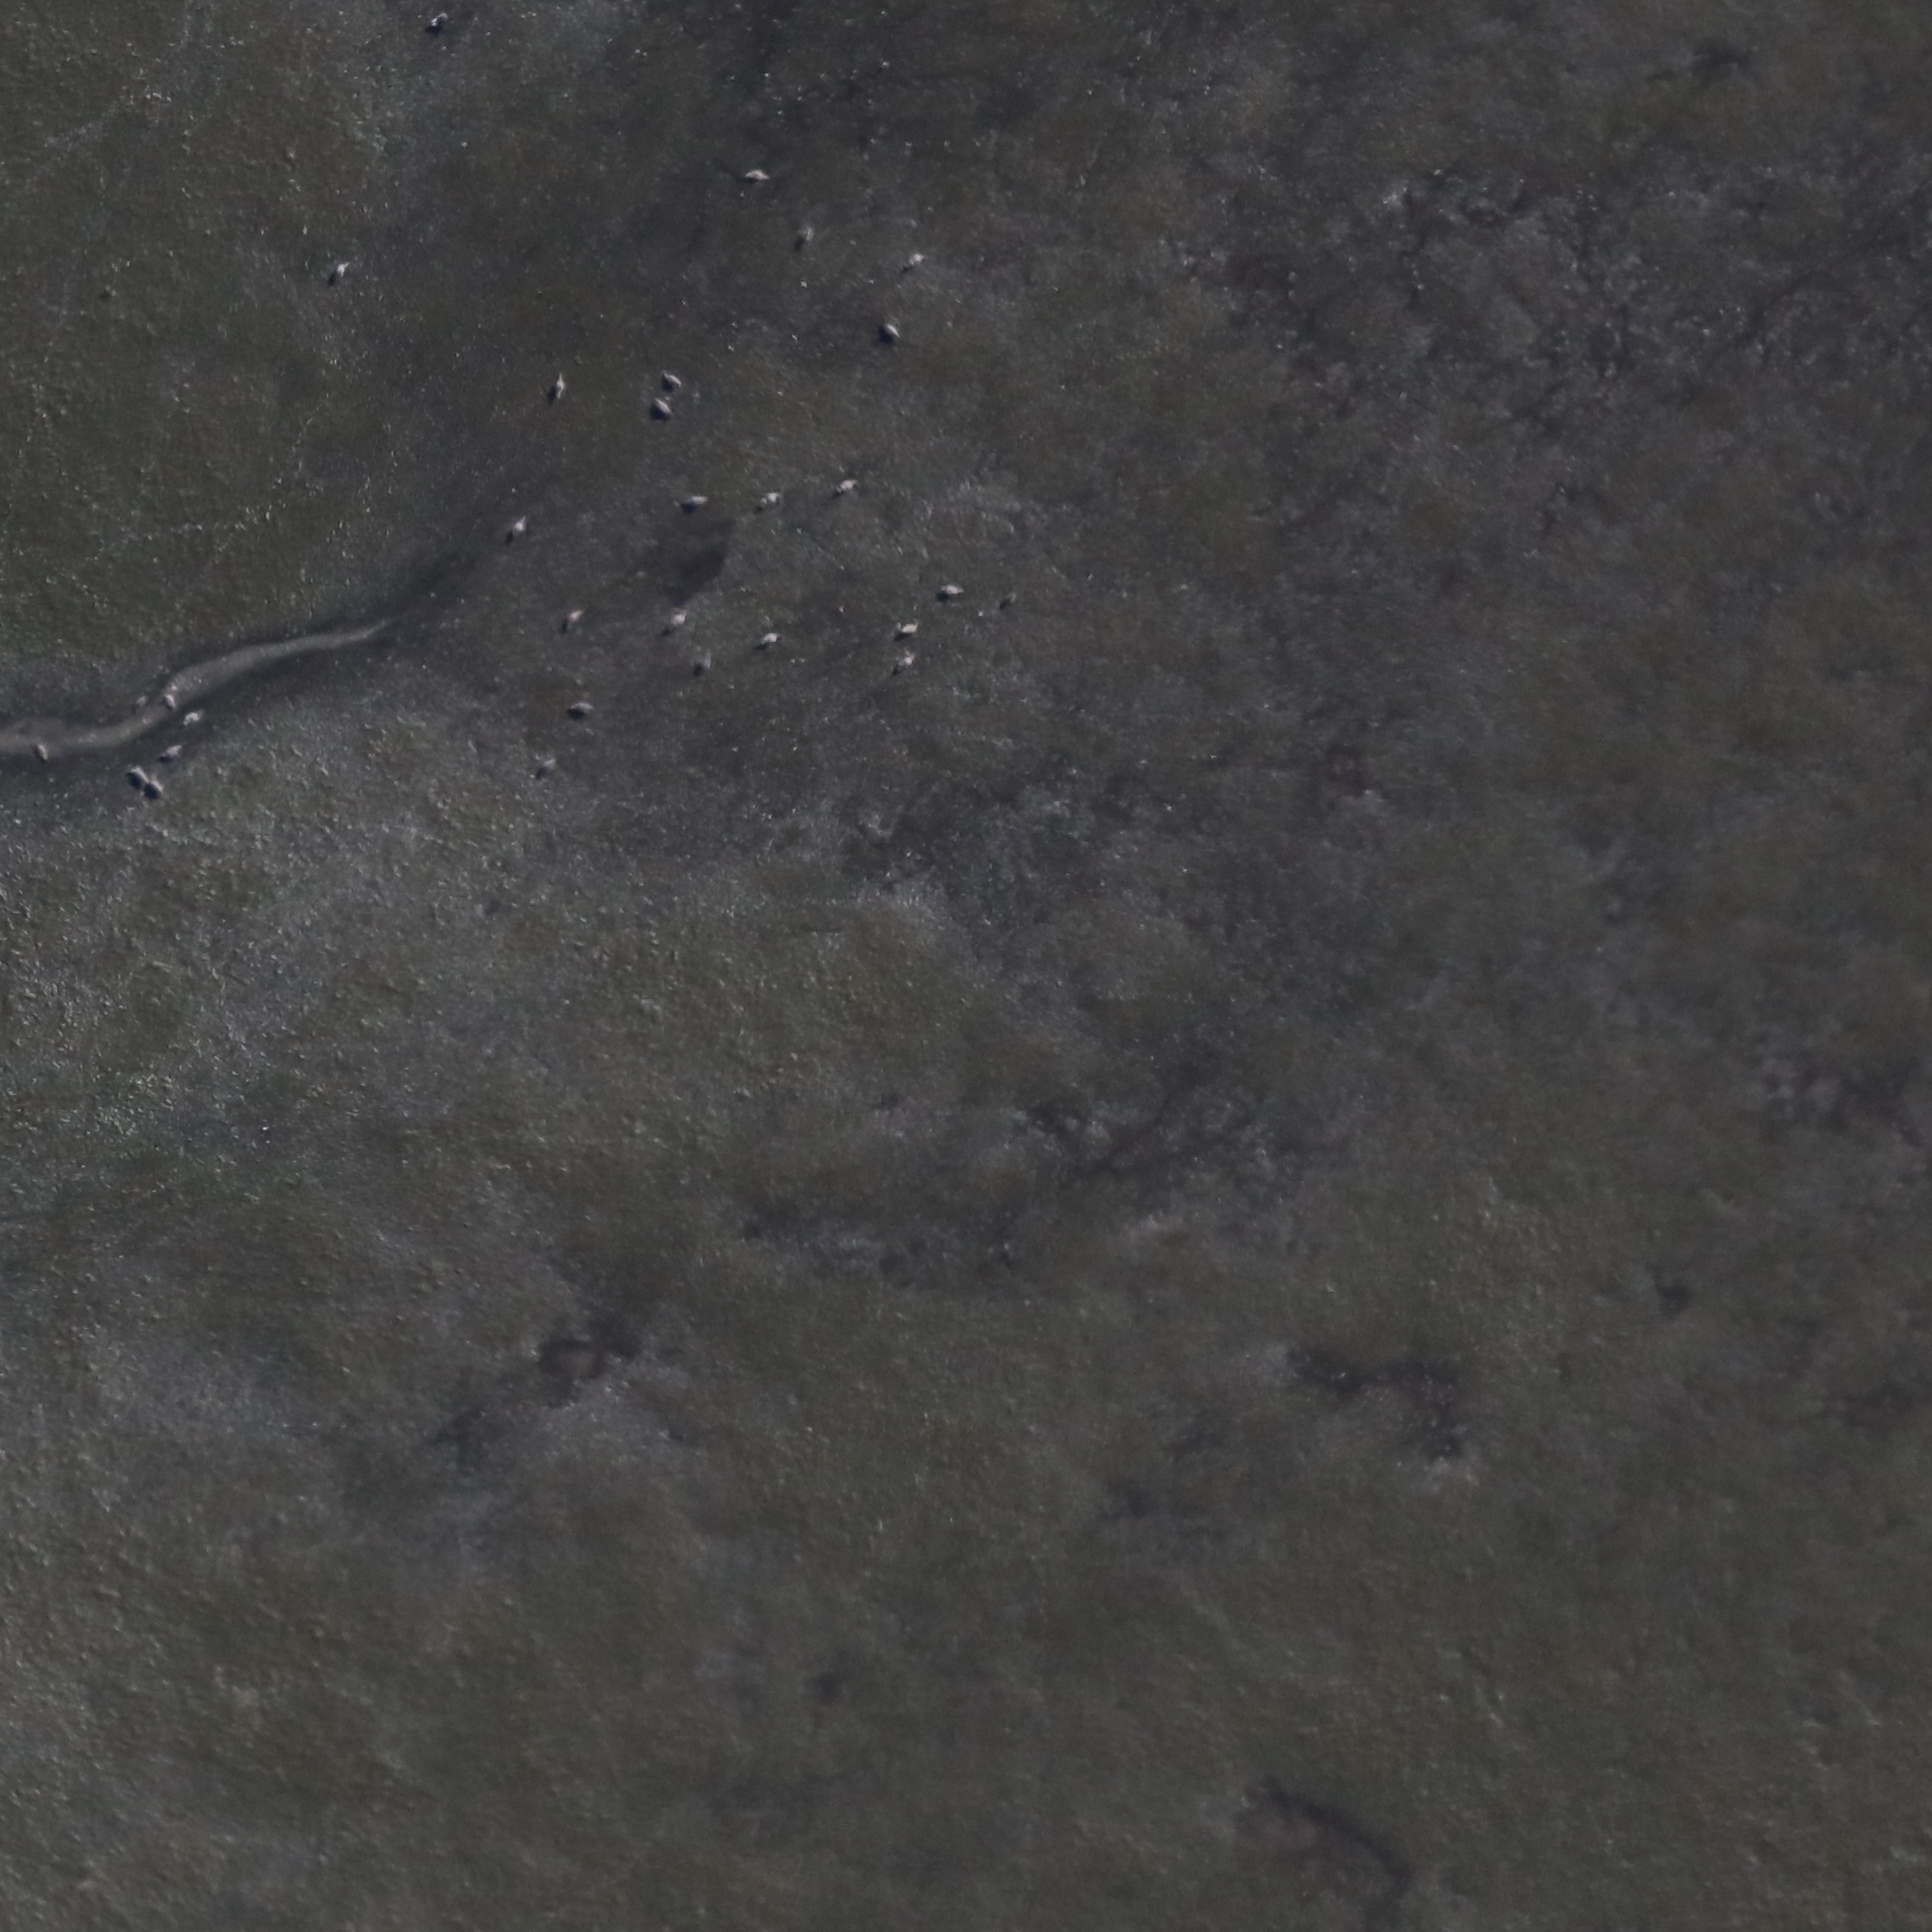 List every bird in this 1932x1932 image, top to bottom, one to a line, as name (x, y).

other bird (443, 20)
other bird (759, 174)
other bird (804, 232)
other bird (915, 257)
other bird (339, 270)
other bird (890, 331)
other bird (675, 384)
other bird (560, 385)
other bird (660, 409)
other bird (845, 486)
other bird (694, 500)
other bird (770, 502)
other bird (518, 527)
other bird (953, 591)
other bird (1009, 599)
other bird (574, 617)
other bird (680, 621)
other bird (908, 627)
other bird (769, 637)
other bird (909, 656)
other bird (704, 663)
other bird (168, 701)
other bird (141, 702)
other bird (581, 711)
other bird (188, 718)
other bird (41, 752)
other bird (170, 753)
other bird (550, 765)
other bird (141, 778)
other bird (152, 786)